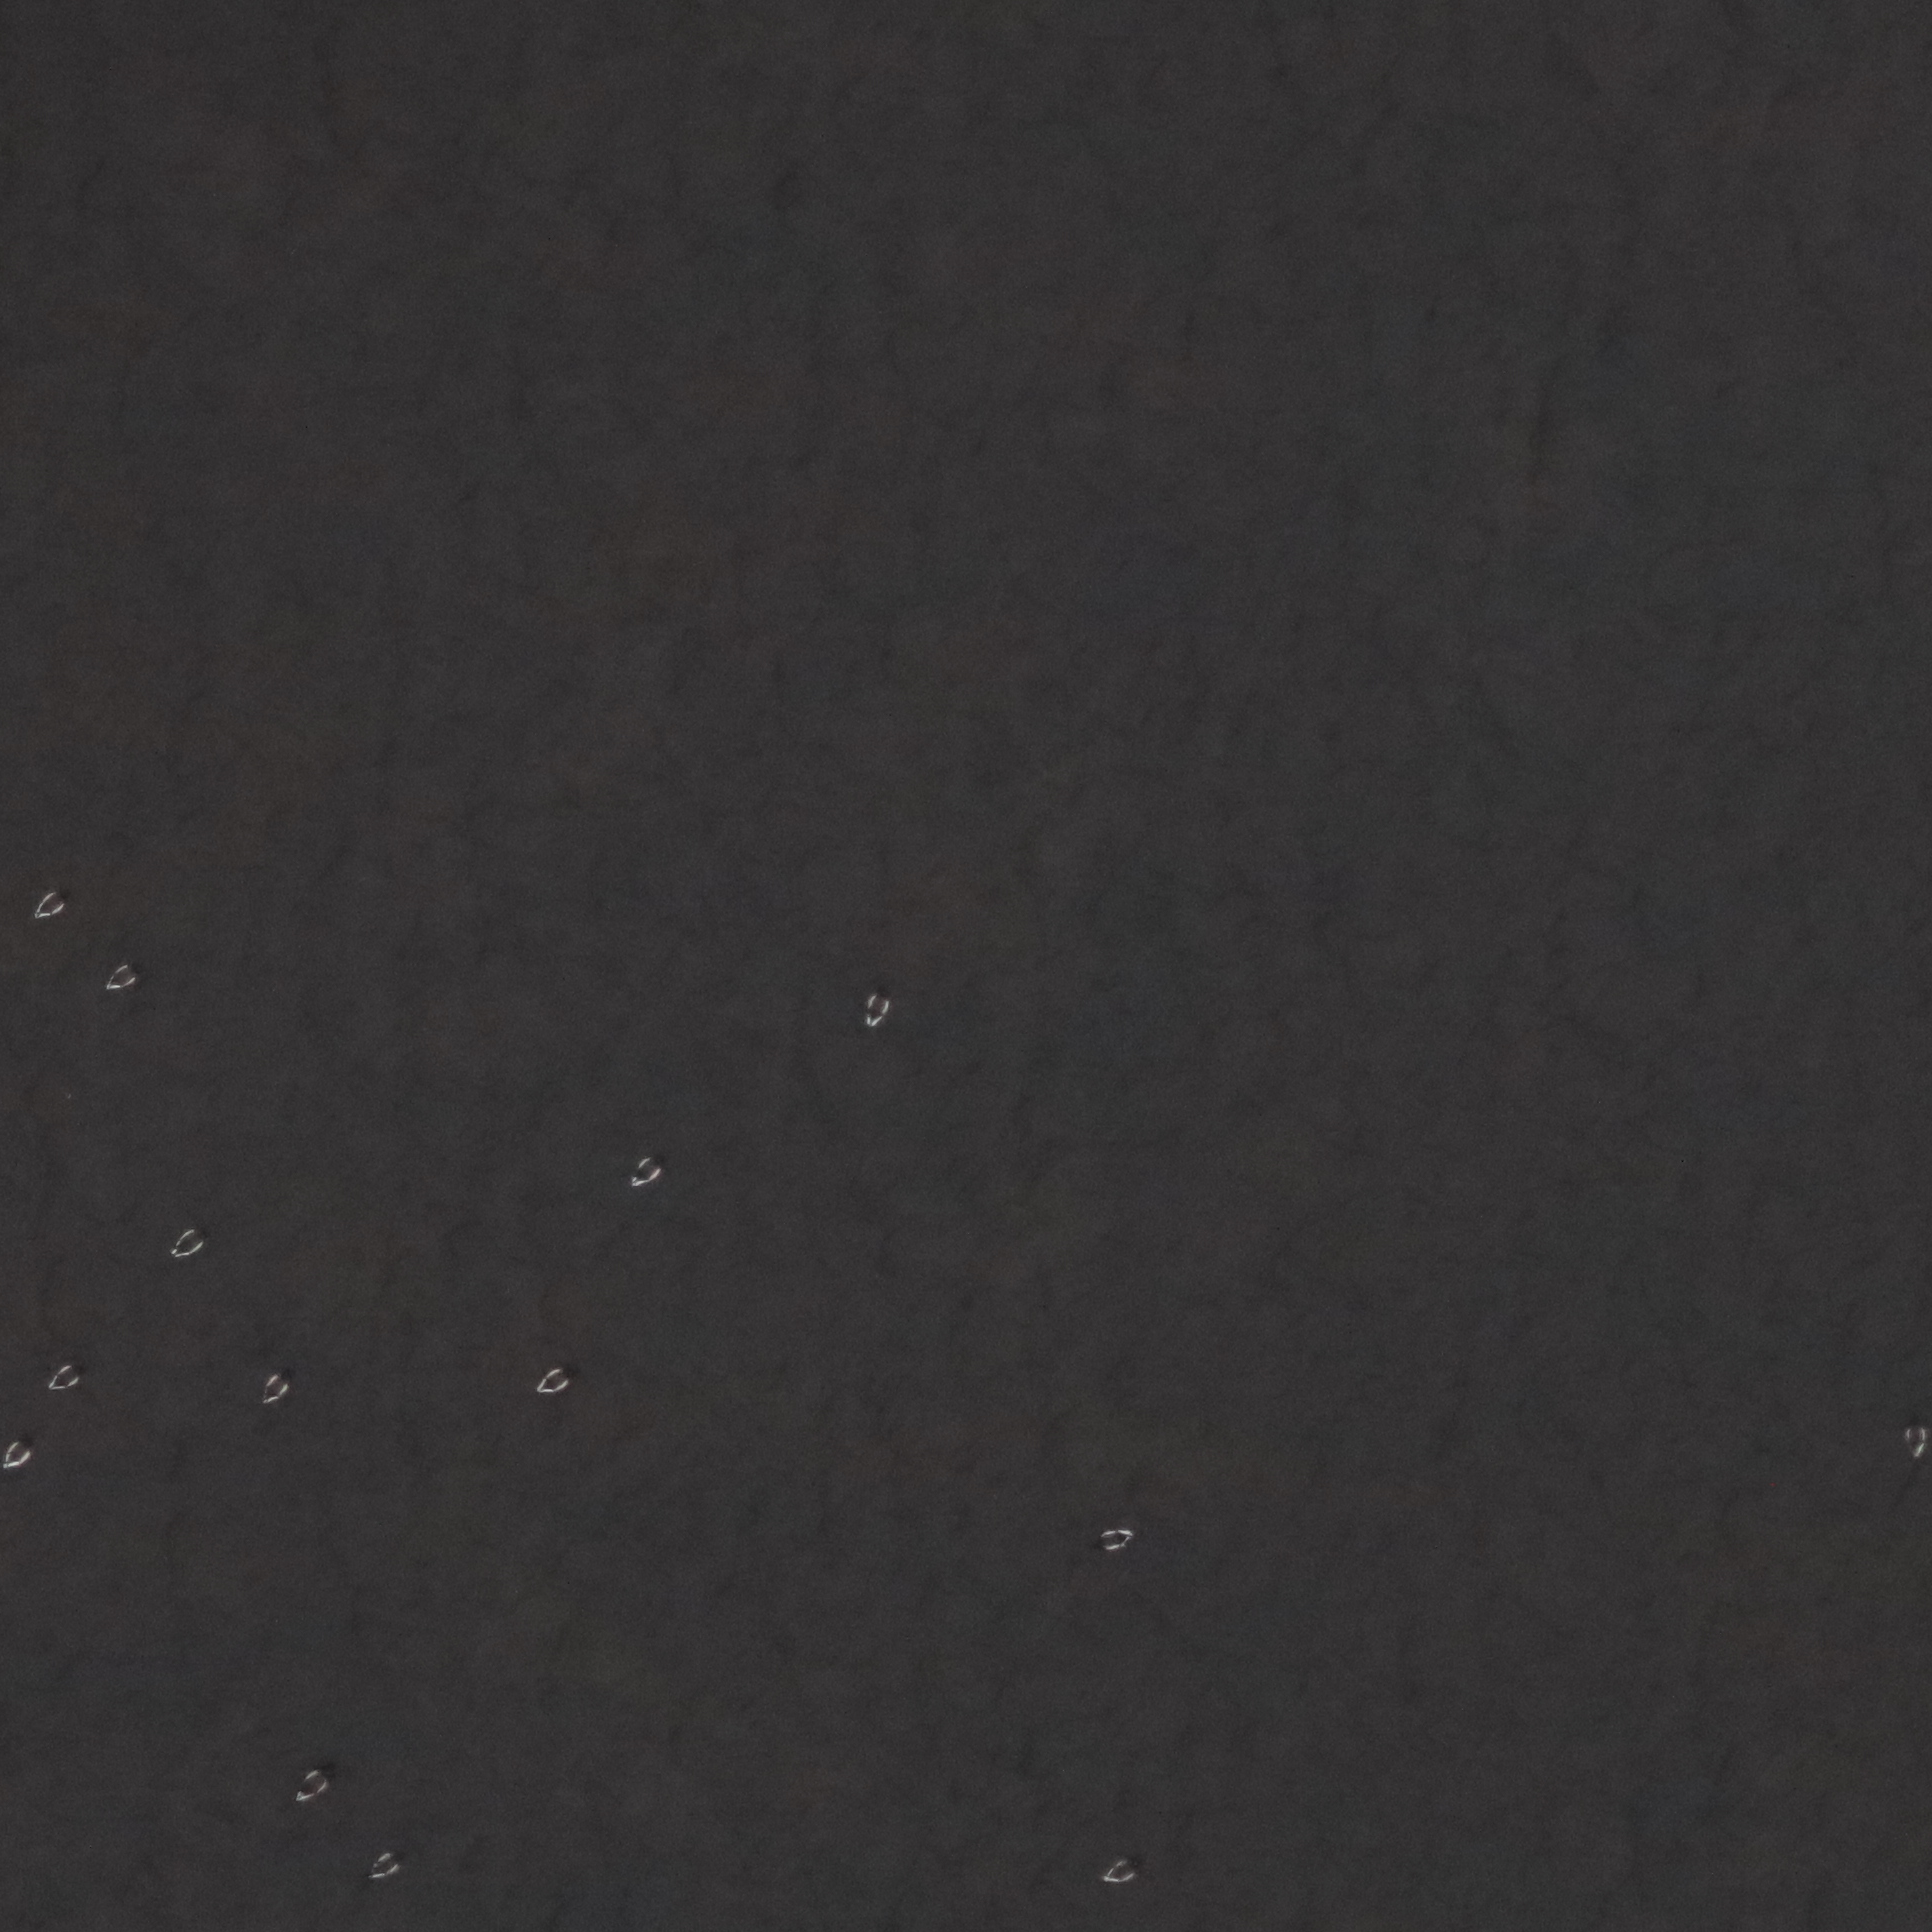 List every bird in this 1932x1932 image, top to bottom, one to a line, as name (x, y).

brant (52, 904)
brant (123, 977)
brant (878, 1008)
brant (648, 1172)
brant (191, 1243)
brant (66, 1378)
brant (556, 1381)
brant (274, 1387)
brant (1916, 1440)
brant (18, 1455)
brant (1114, 1541)
brant (315, 1785)
brant (386, 1866)
brant (1123, 1872)